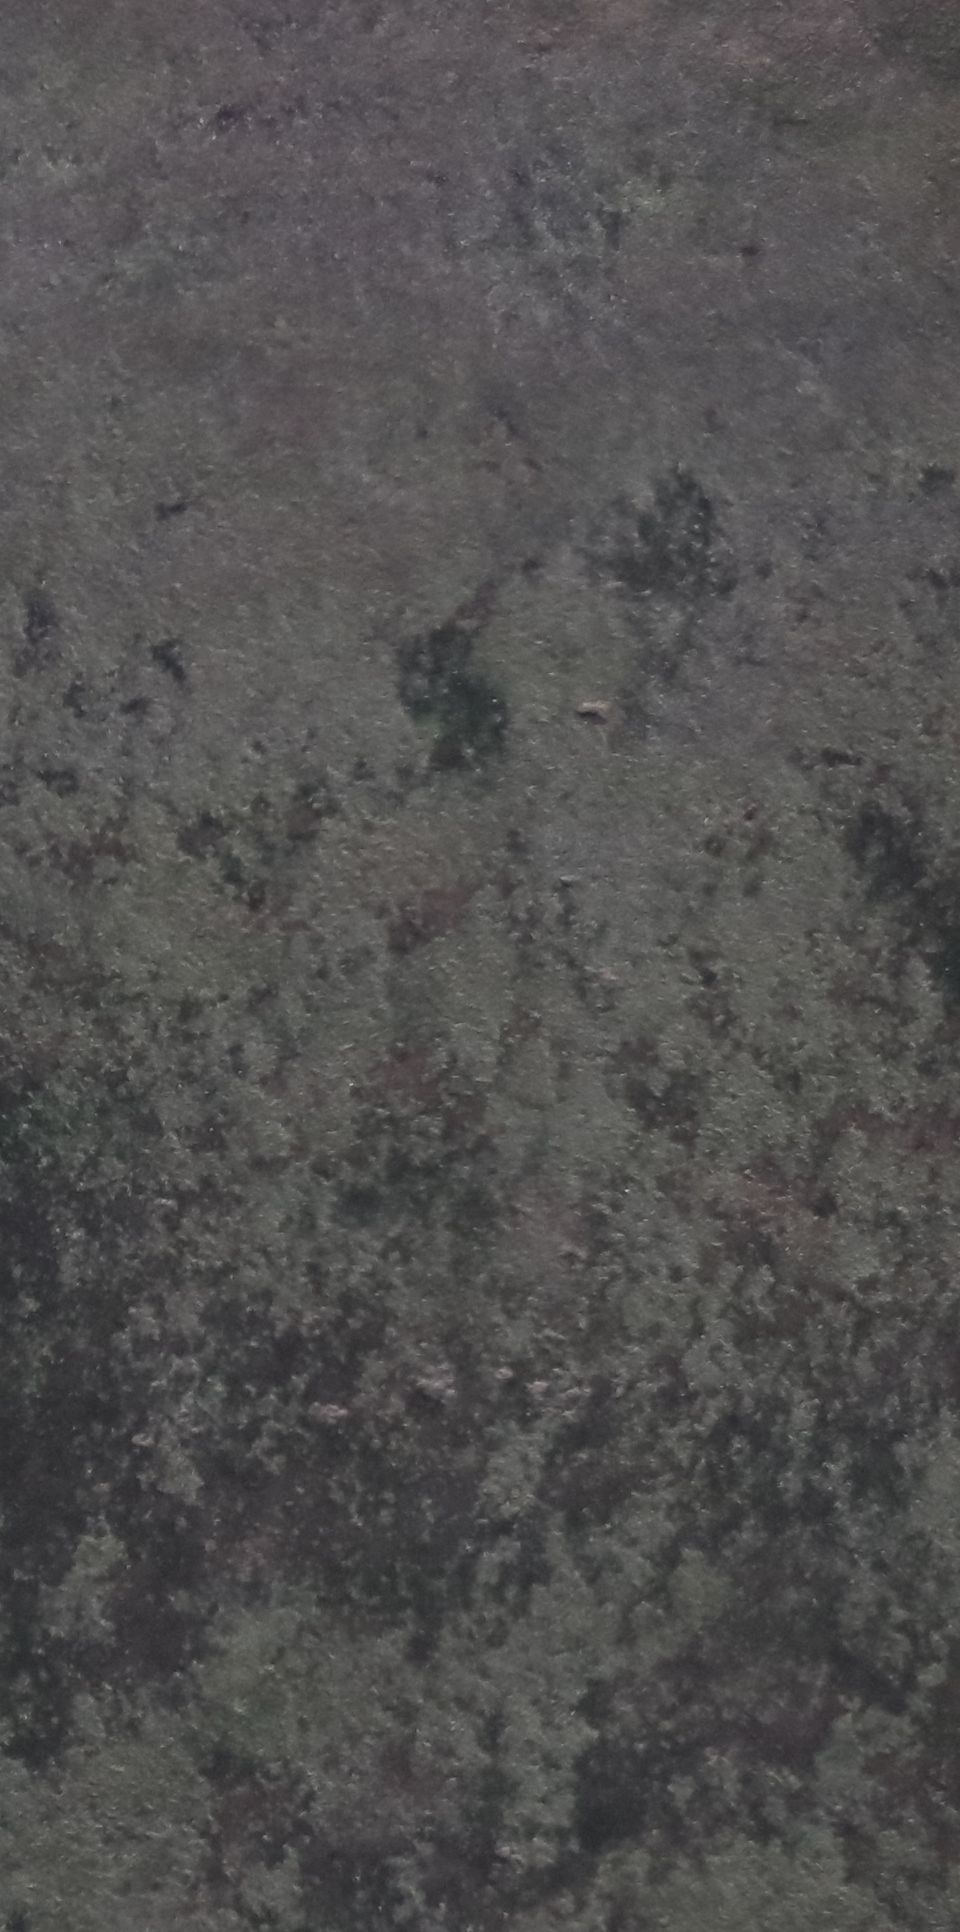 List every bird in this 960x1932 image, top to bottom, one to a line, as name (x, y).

None